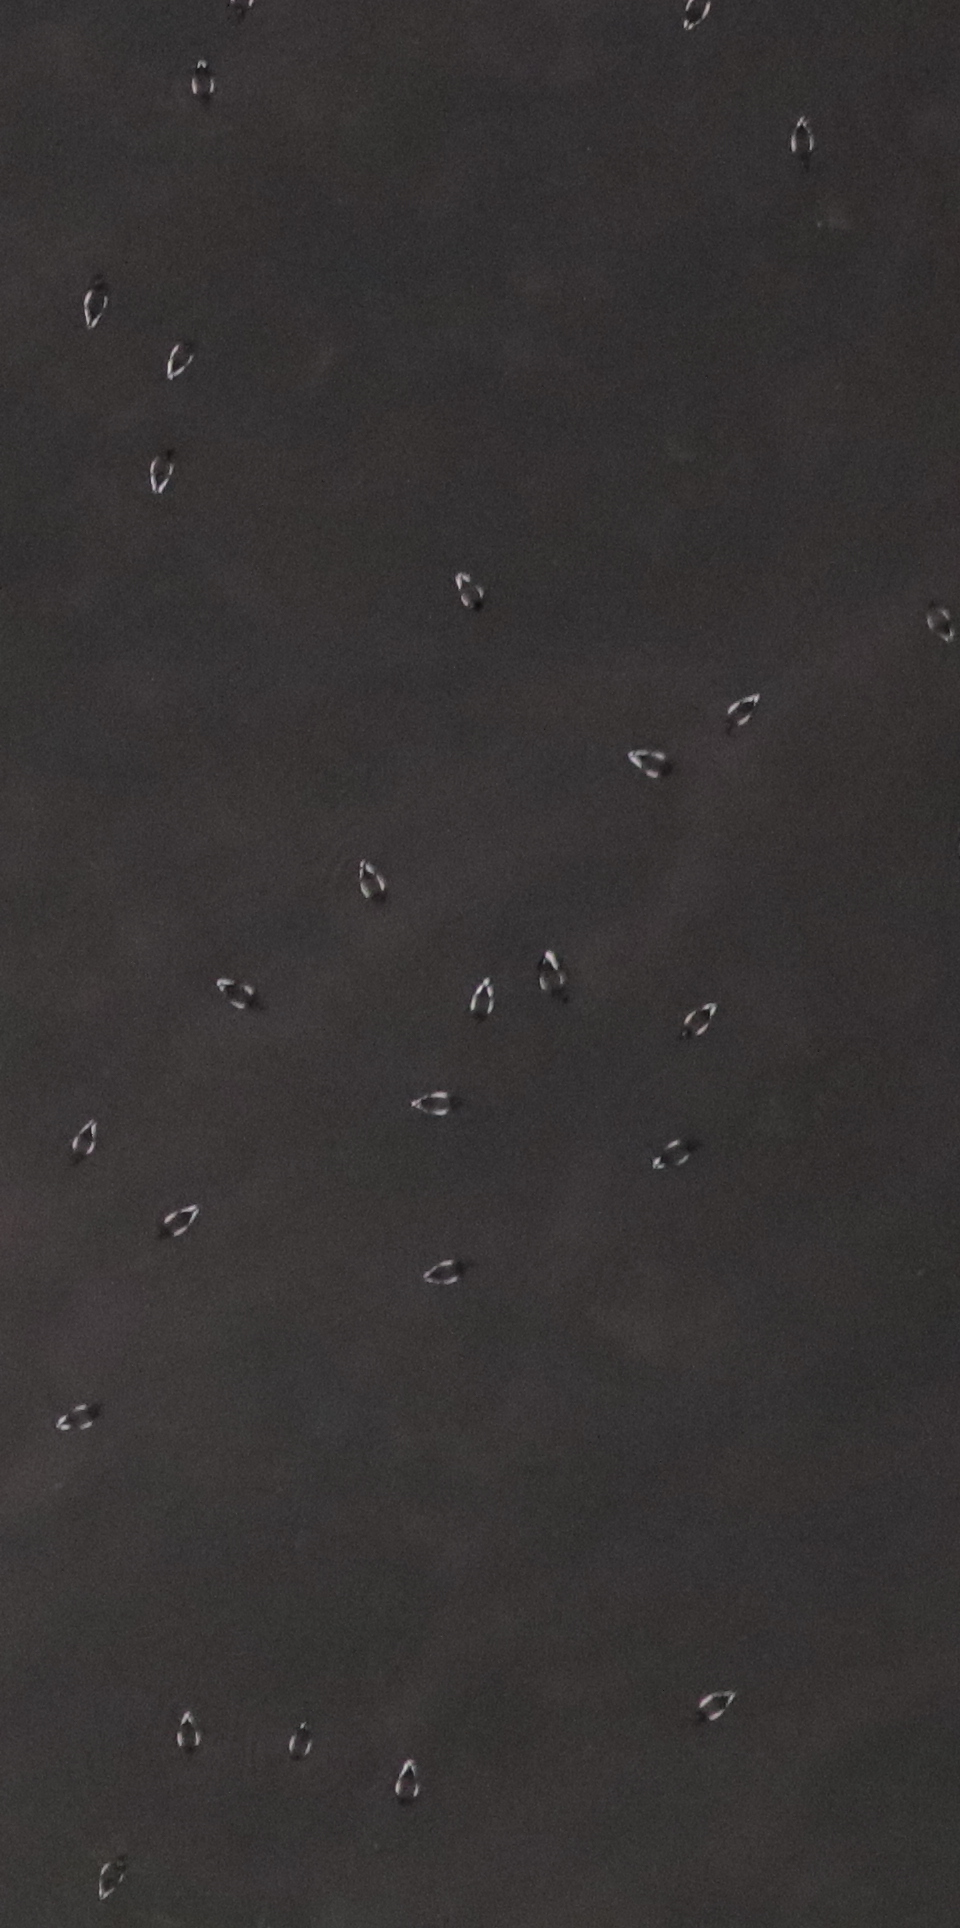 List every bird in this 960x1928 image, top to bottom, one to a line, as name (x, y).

brant (696, 8)
brant (203, 82)
brant (803, 137)
brant (95, 303)
brant (181, 357)
brant (161, 469)
brant (469, 592)
brant (942, 623)
brant (742, 712)
brant (651, 761)
brant (372, 882)
brant (551, 976)
brant (238, 993)
brant (482, 1001)
brant (697, 1020)
brant (435, 1104)
brant (84, 1141)
brant (675, 1154)
brant (178, 1223)
brant (445, 1273)
brant (79, 1418)
brant (714, 1706)
brant (187, 1733)
brant (301, 1744)
brant (406, 1786)
brant (111, 1878)